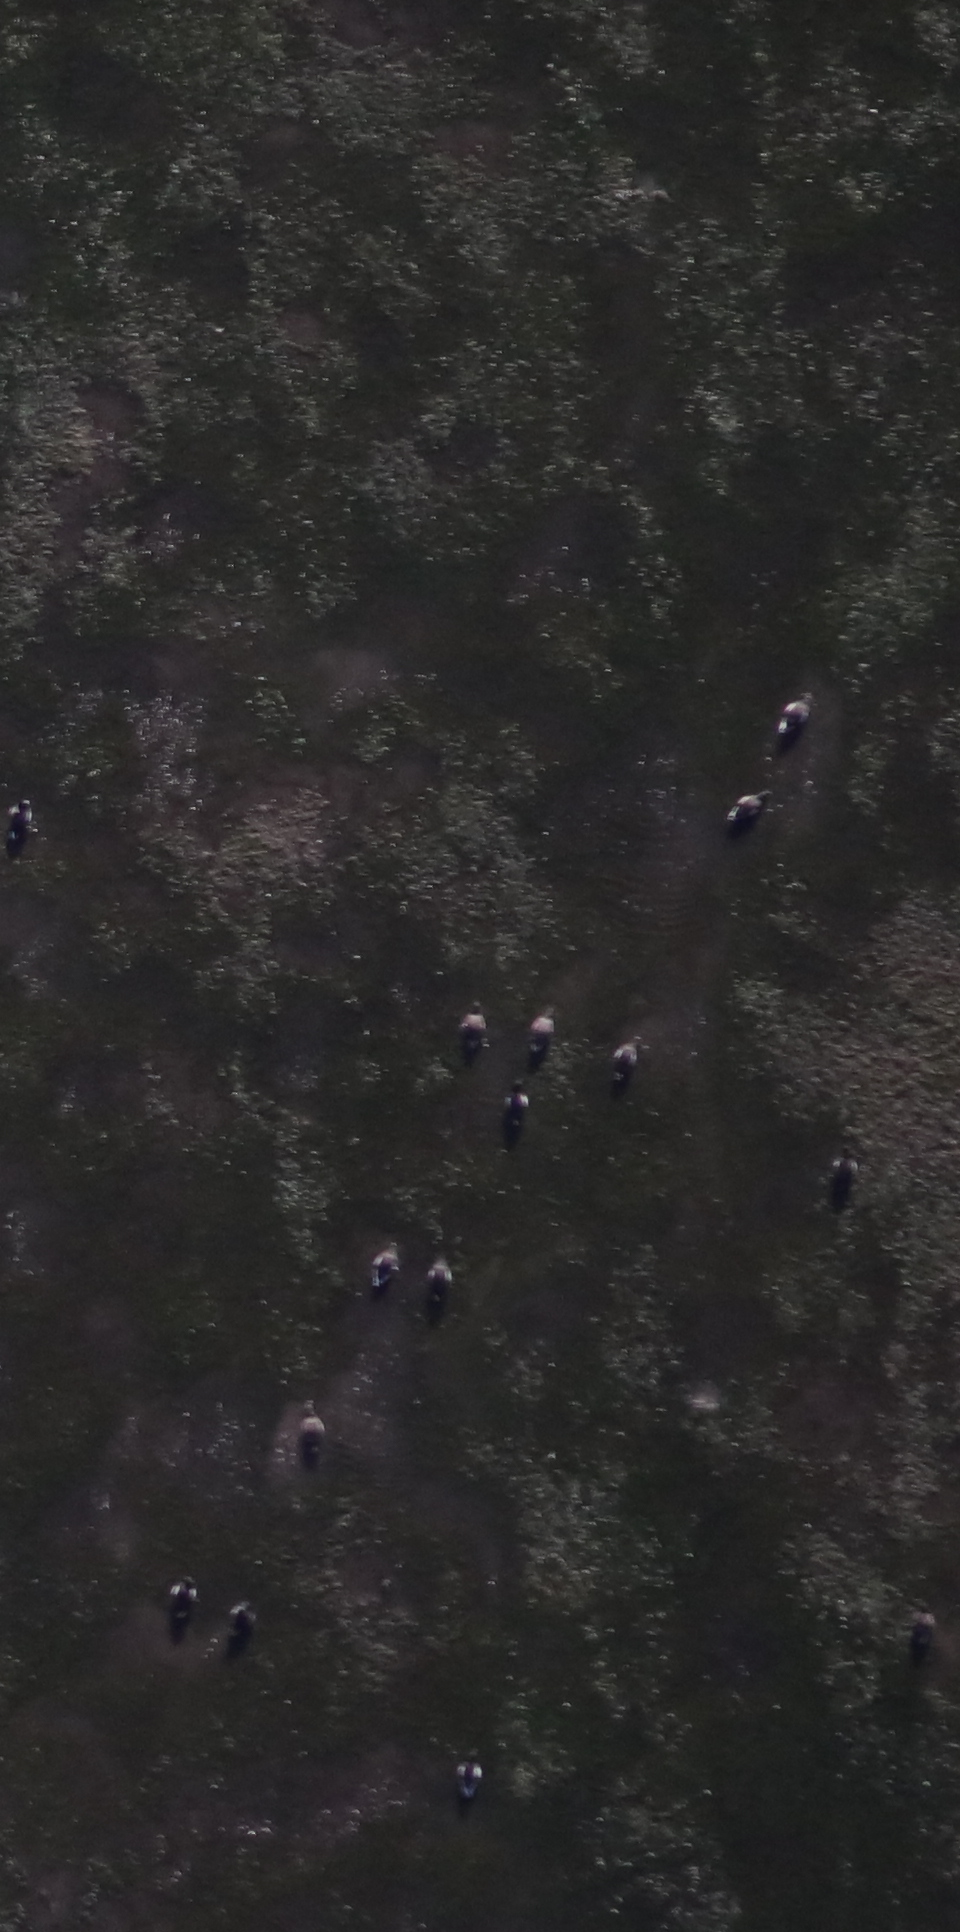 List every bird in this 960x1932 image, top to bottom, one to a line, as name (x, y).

brant (796, 718)
brant (741, 803)
brant (23, 821)
brant (475, 1027)
brant (538, 1028)
brant (624, 1061)
brant (521, 1105)
brant (849, 1171)
brant (387, 1266)
brant (441, 1282)
brant (314, 1431)
brant (179, 1597)
brant (238, 1615)
brant (921, 1627)
brant (468, 1779)